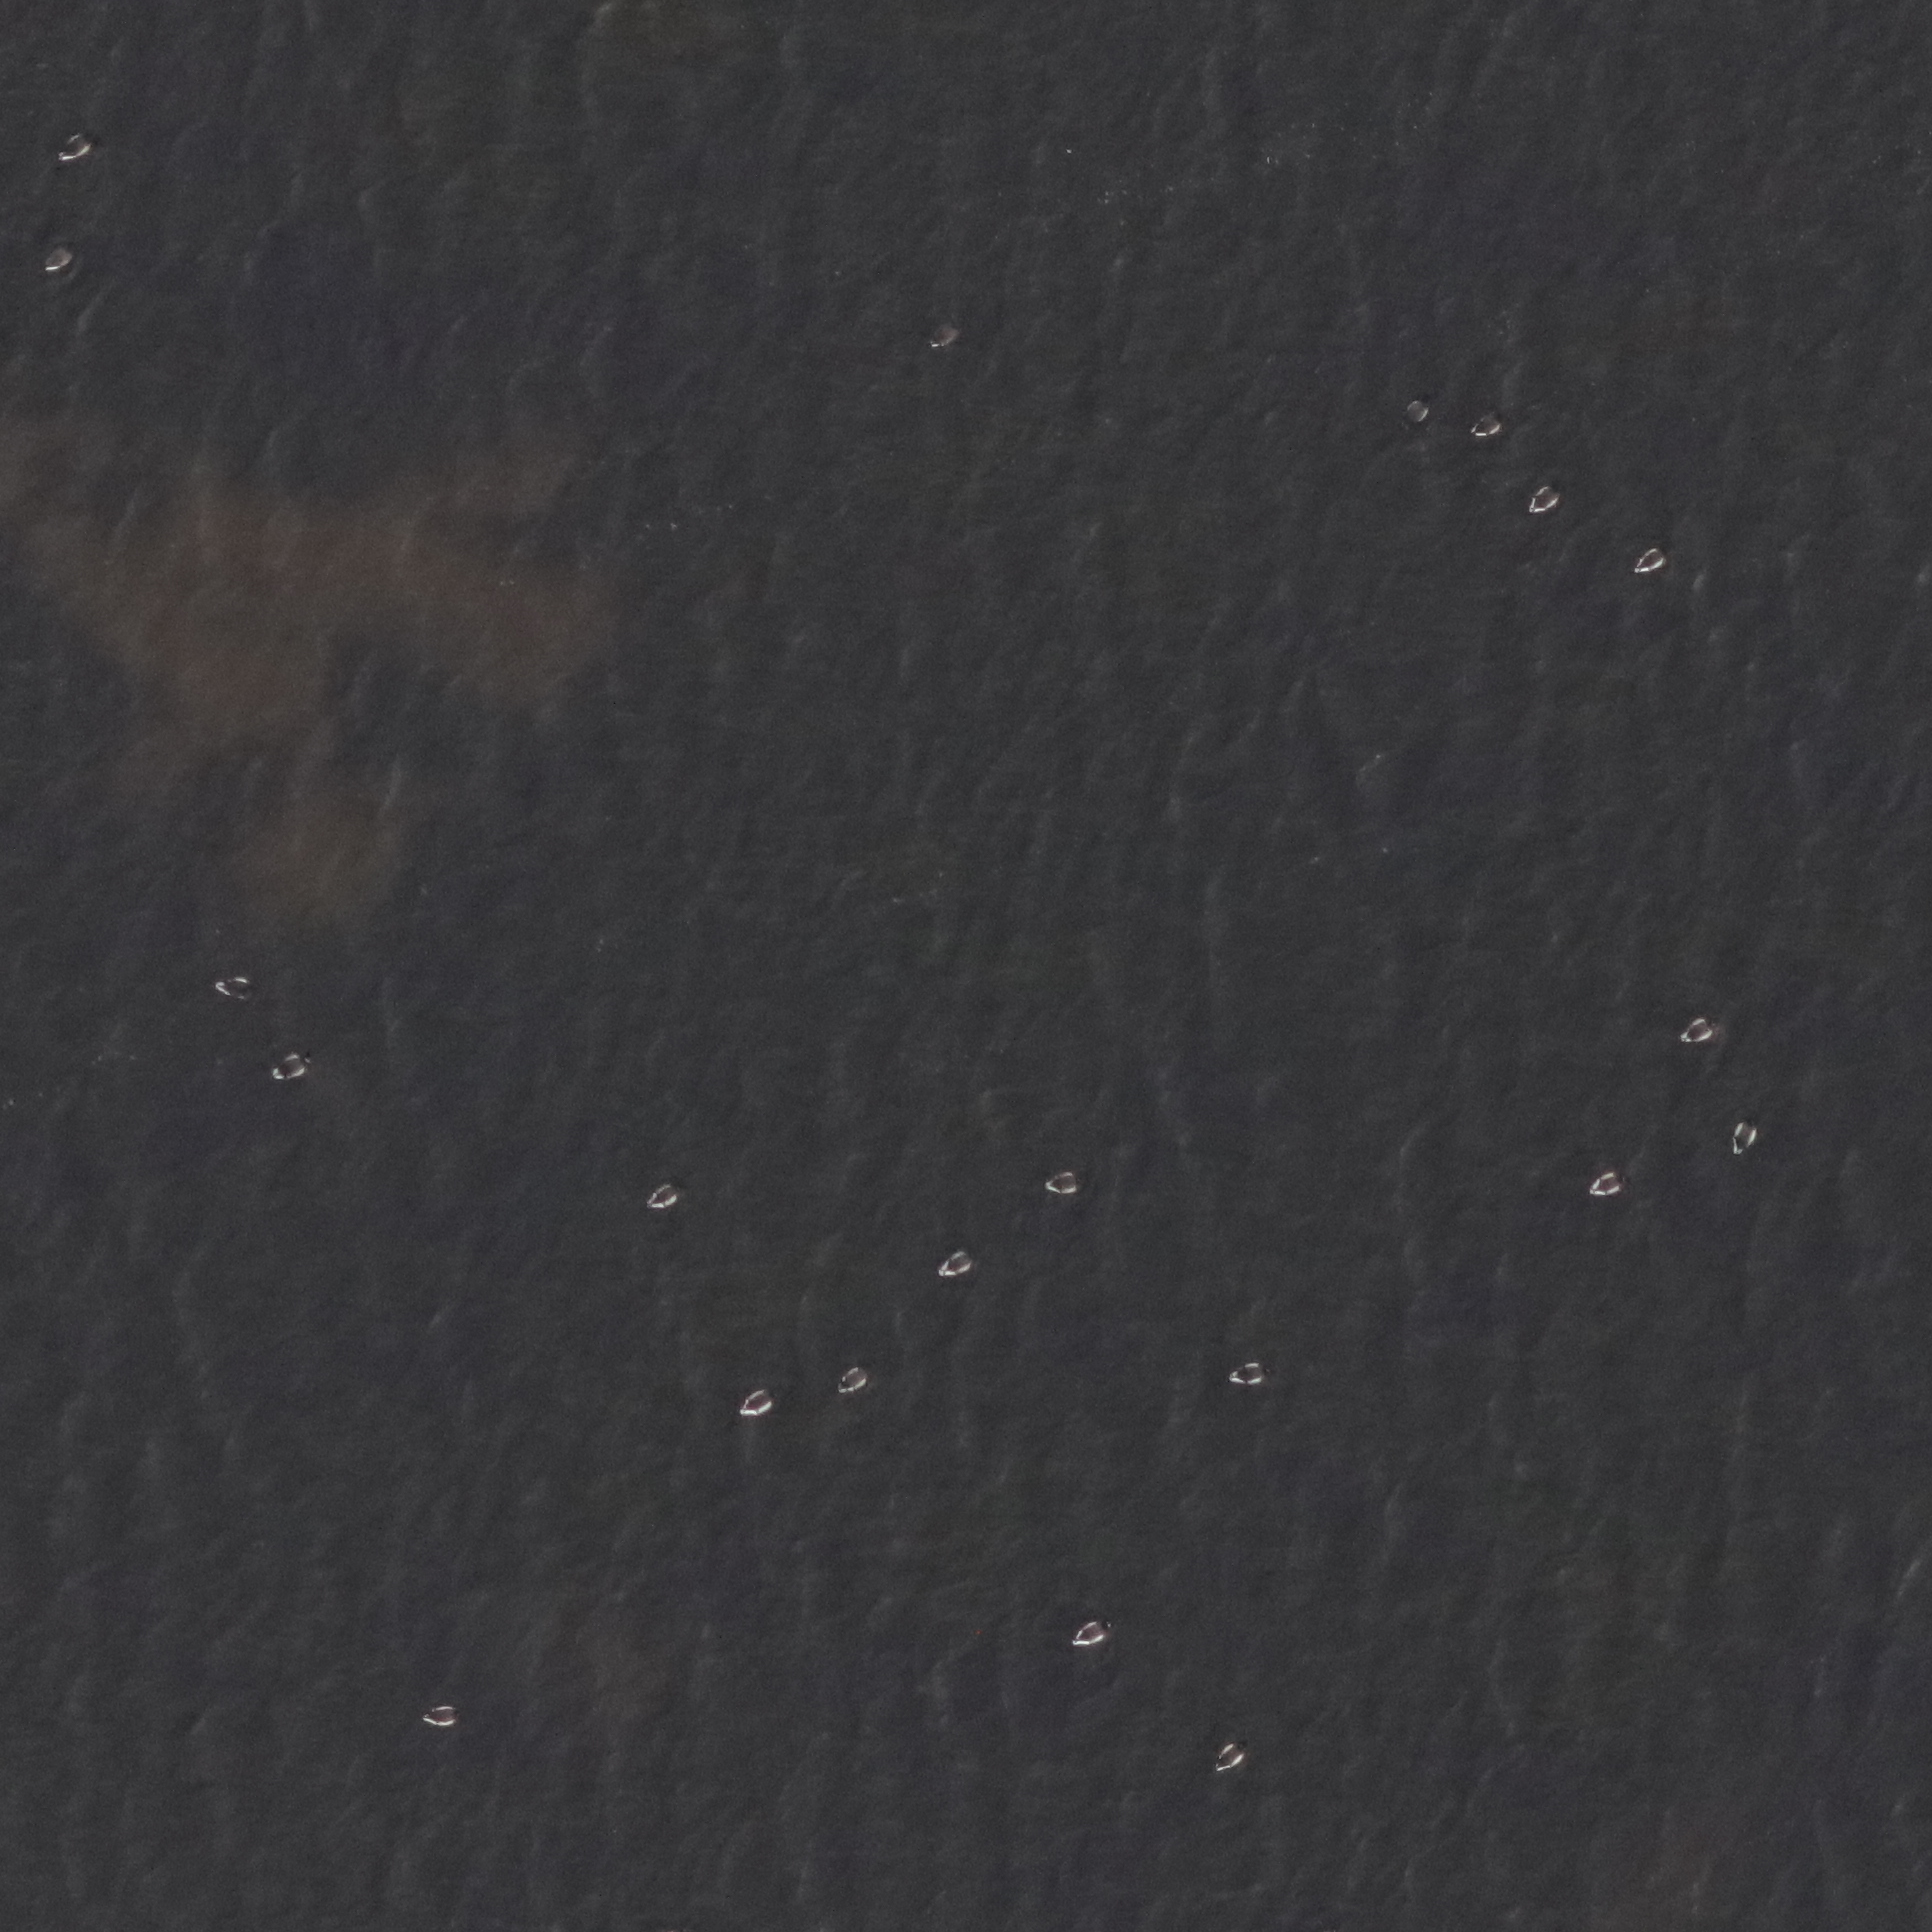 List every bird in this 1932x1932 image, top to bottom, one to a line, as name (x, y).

brant (75, 147)
brant (59, 259)
brant (944, 332)
brant (1416, 410)
brant (1488, 424)
brant (1545, 499)
brant (1653, 558)
brant (235, 985)
brant (1699, 1029)
brant (291, 1066)
brant (1744, 1136)
brant (1065, 1182)
brant (1609, 1183)
brant (665, 1195)
brant (957, 1261)
brant (1250, 1374)
brant (853, 1381)
brant (756, 1403)
brant (1093, 1632)
brant (442, 1715)
brant (1230, 1756)